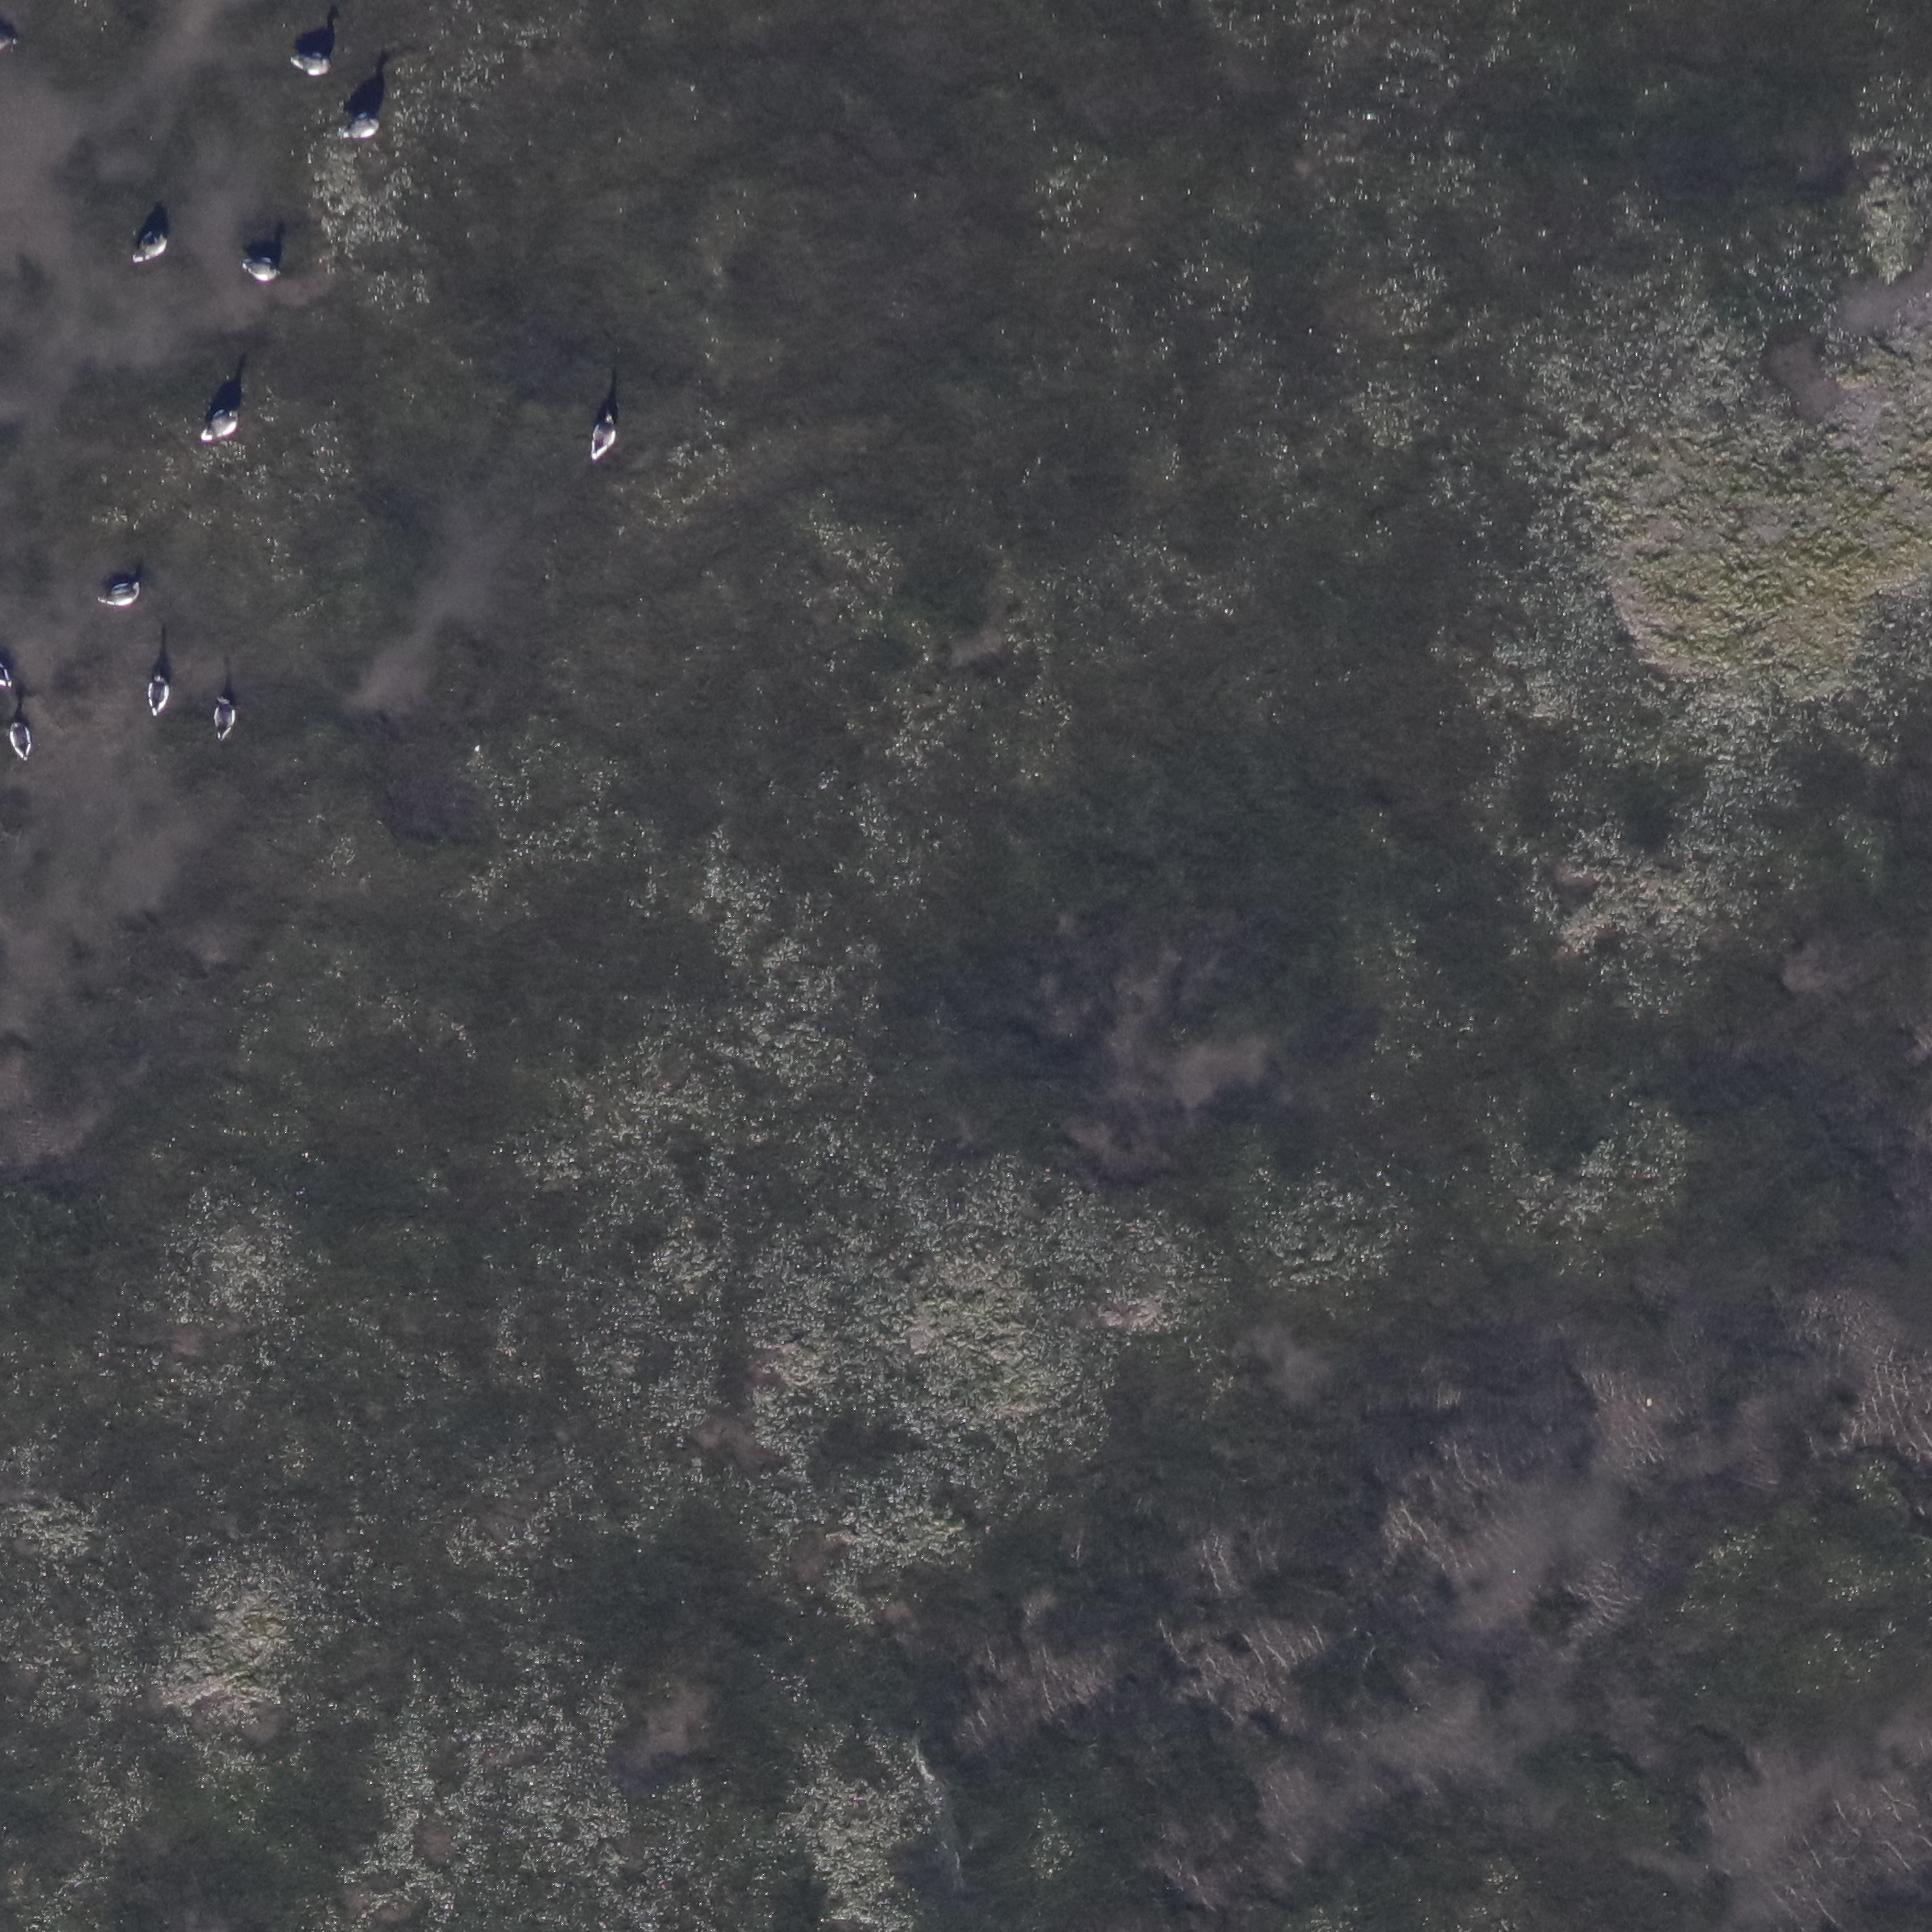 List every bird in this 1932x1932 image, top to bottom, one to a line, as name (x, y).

brant (313, 63)
brant (360, 126)
brant (149, 245)
brant (262, 269)
brant (221, 425)
brant (603, 435)
brant (120, 595)
brant (157, 690)
brant (224, 718)
brant (18, 736)